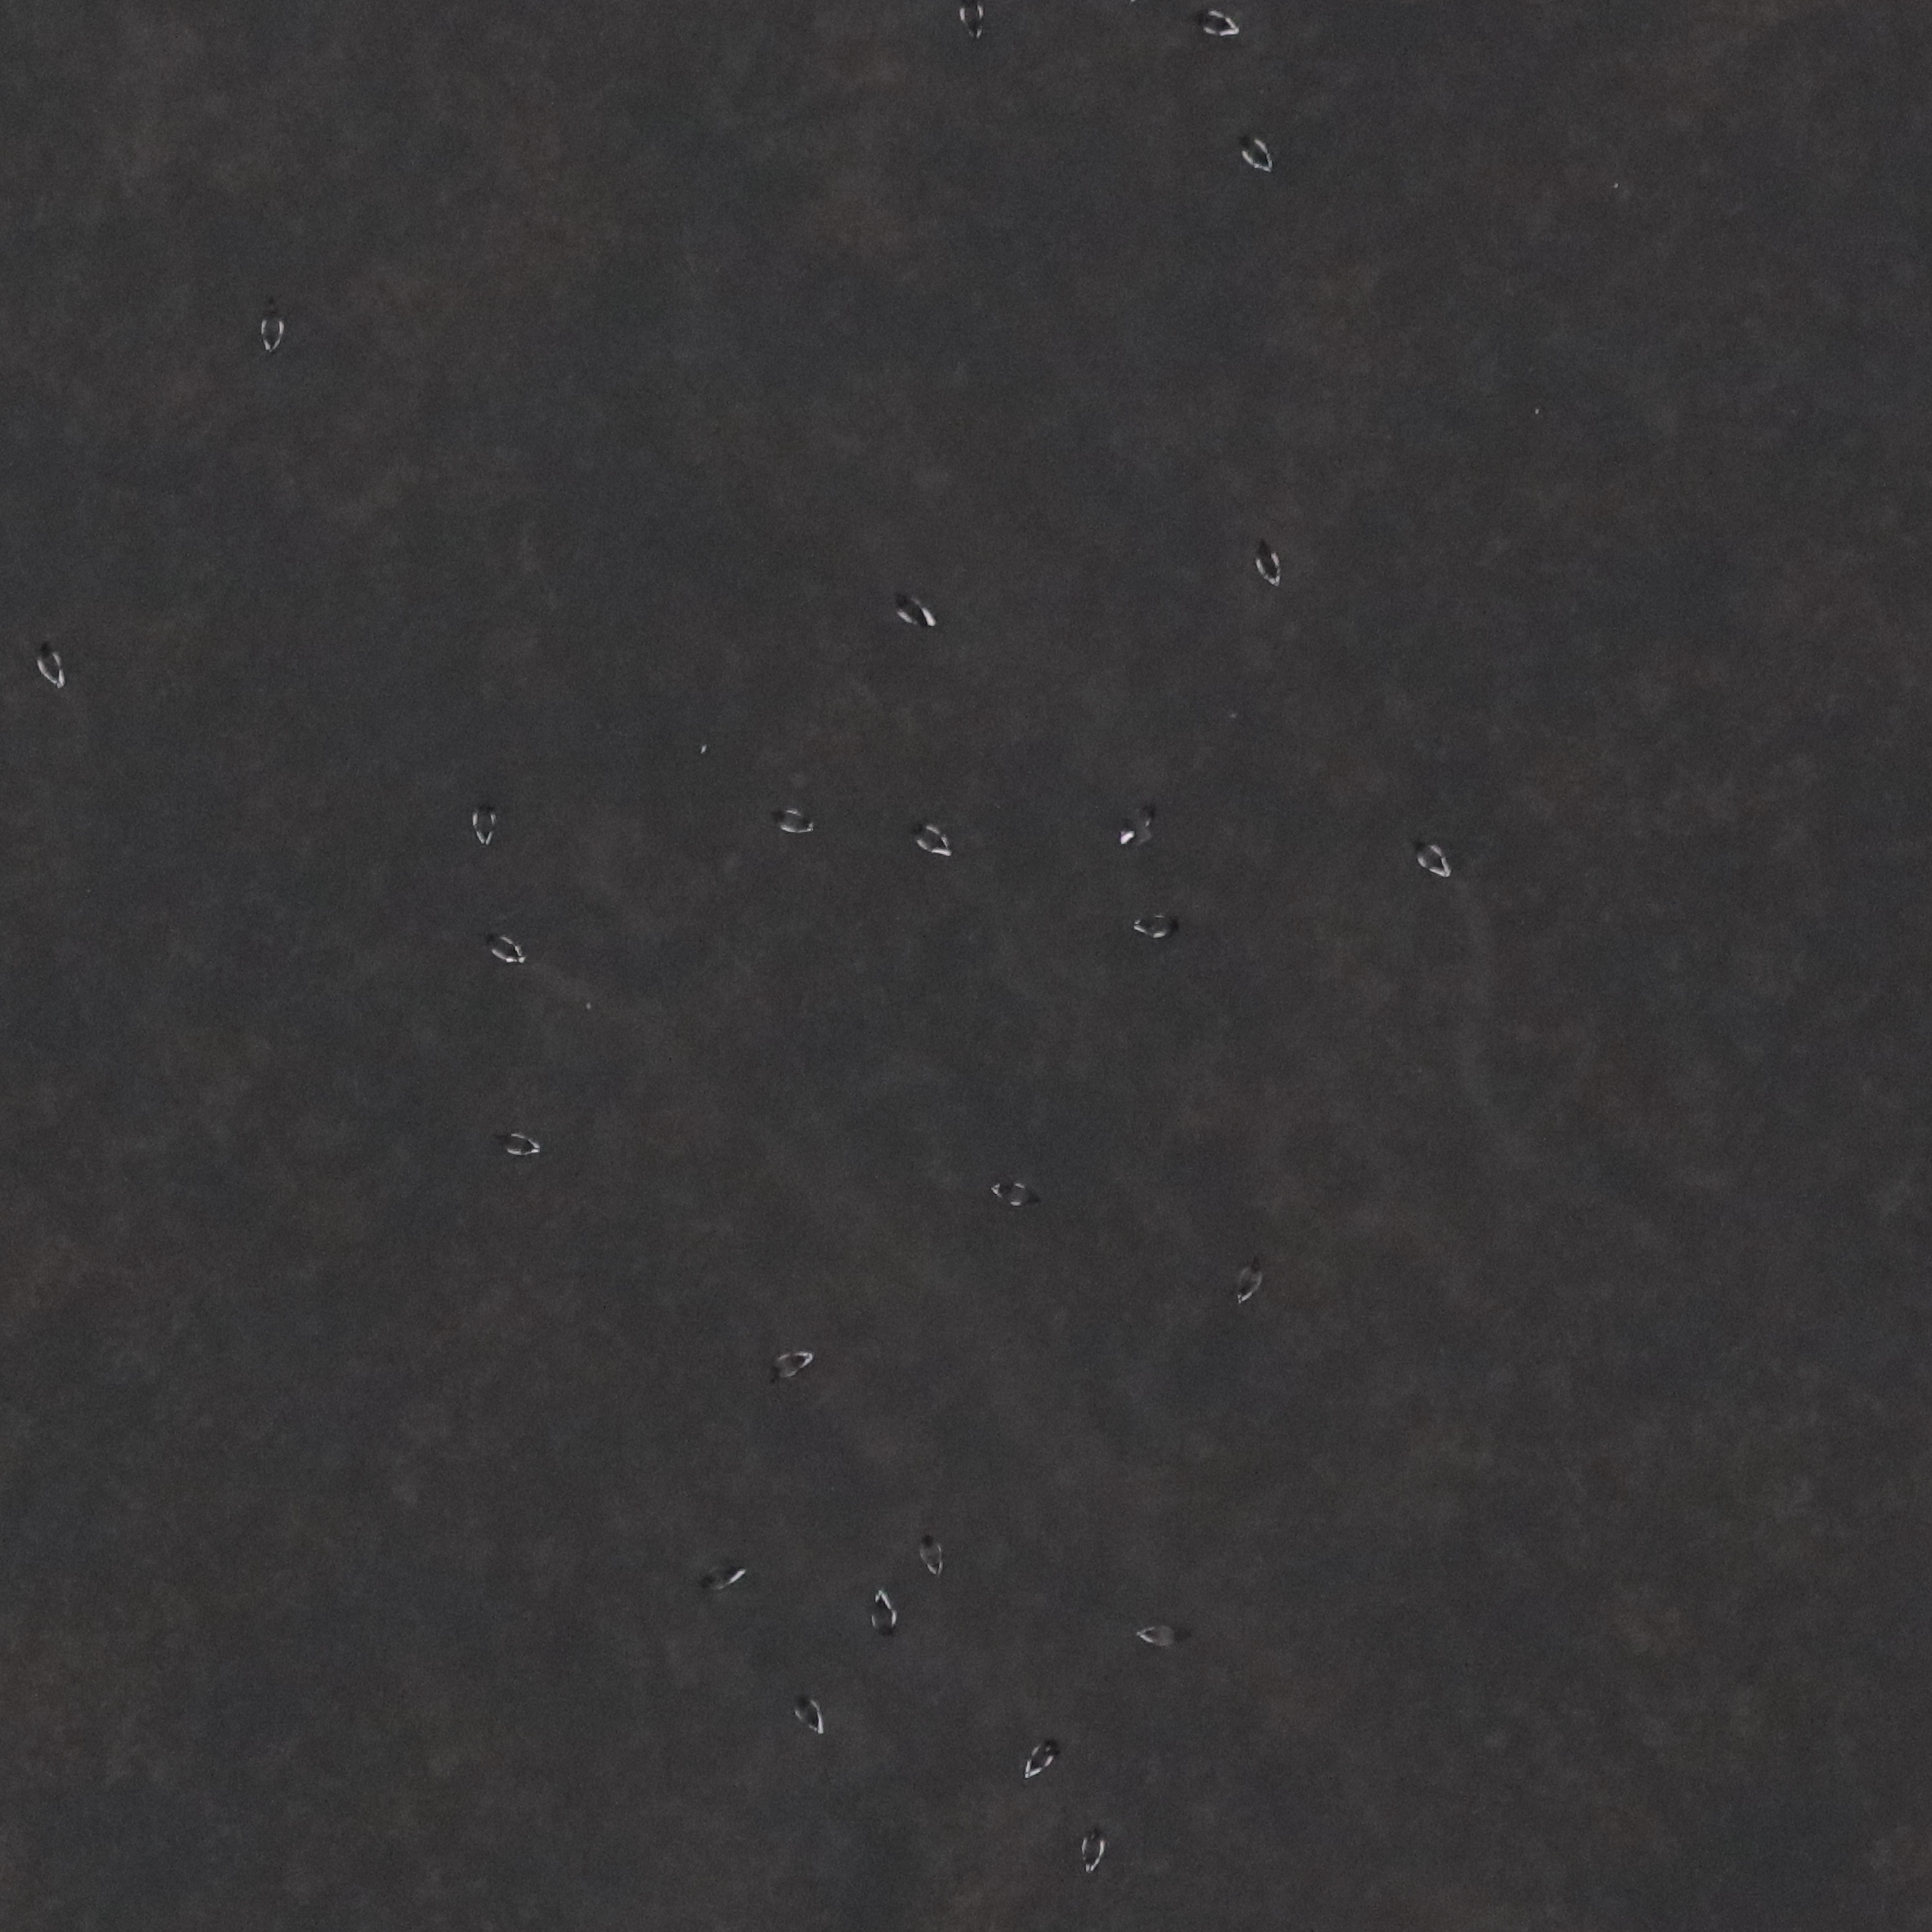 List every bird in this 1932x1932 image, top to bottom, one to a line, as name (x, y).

brant (972, 17)
brant (1215, 24)
brant (1254, 153)
brant (272, 329)
brant (1267, 564)
brant (913, 613)
brant (51, 666)
brant (484, 821)
brant (793, 821)
brant (1138, 830)
brant (931, 839)
brant (1431, 859)
brant (1157, 926)
brant (503, 947)
brant (519, 1143)
brant (1015, 1193)
brant (1249, 1283)
brant (790, 1365)
brant (931, 1554)
brant (726, 1579)
brant (883, 1613)
brant (1158, 1634)
brant (809, 1714)
brant (1042, 1758)
brant (1092, 1847)